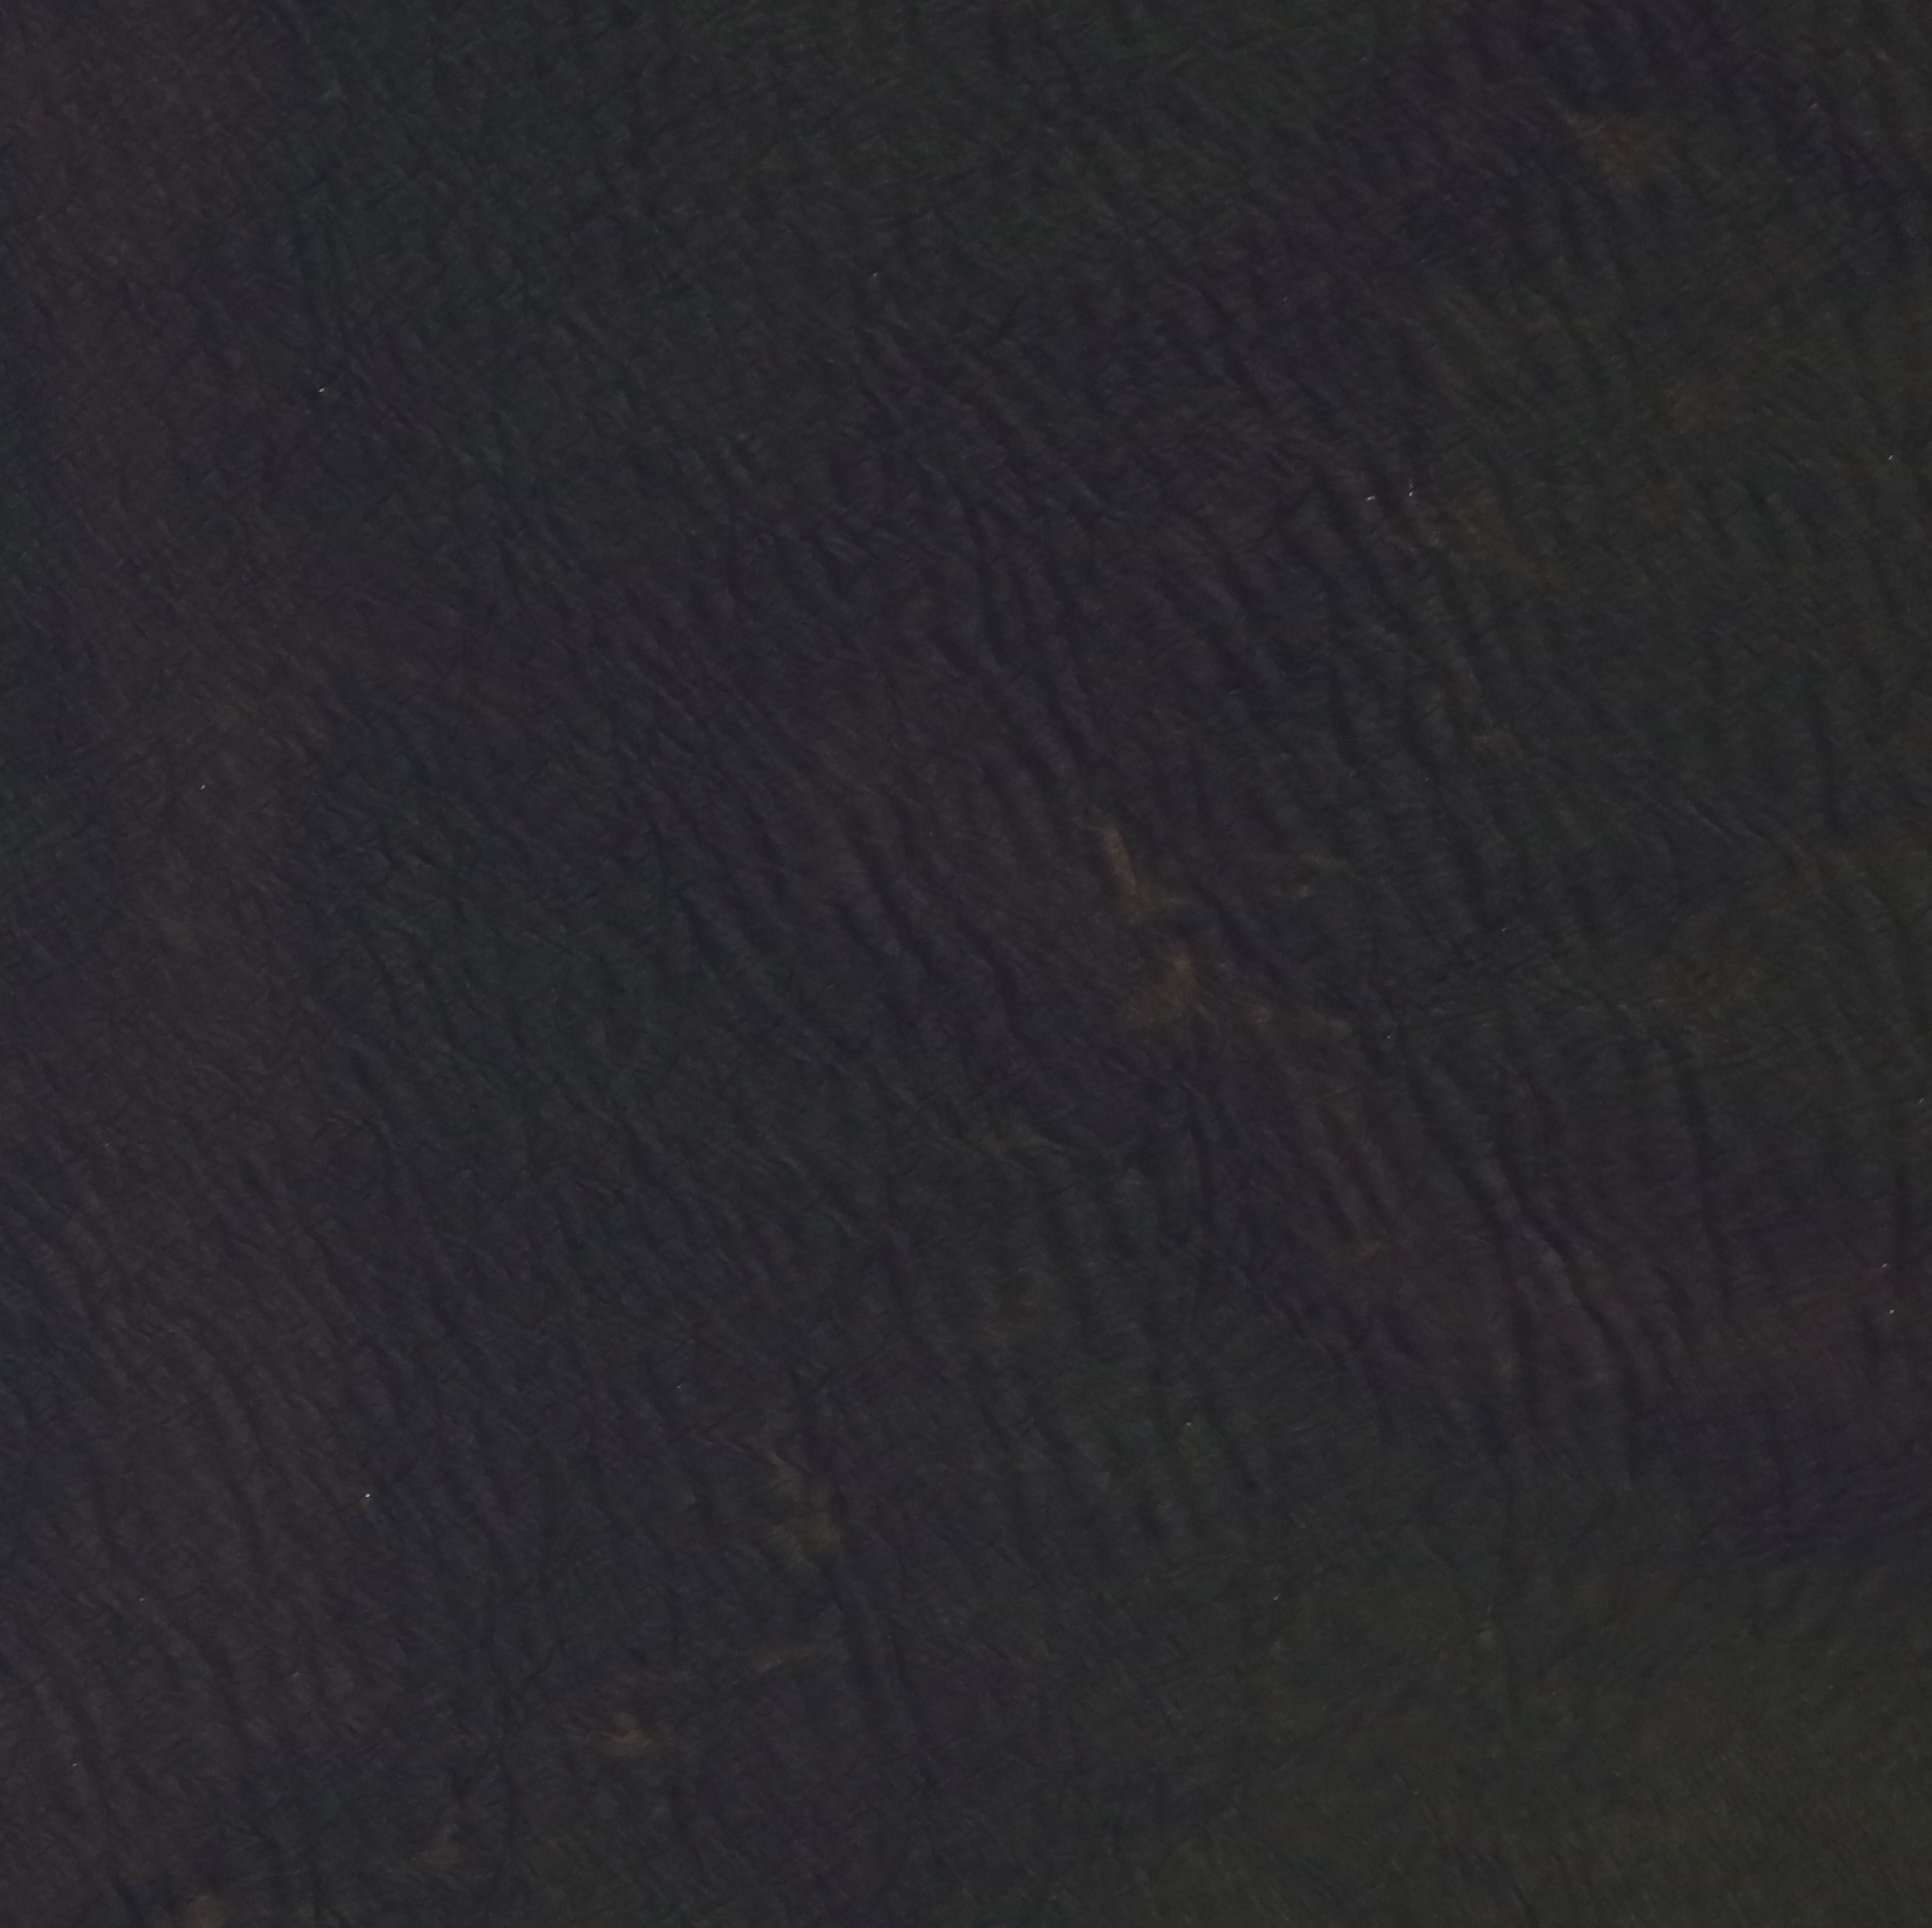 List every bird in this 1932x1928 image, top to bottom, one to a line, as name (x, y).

None